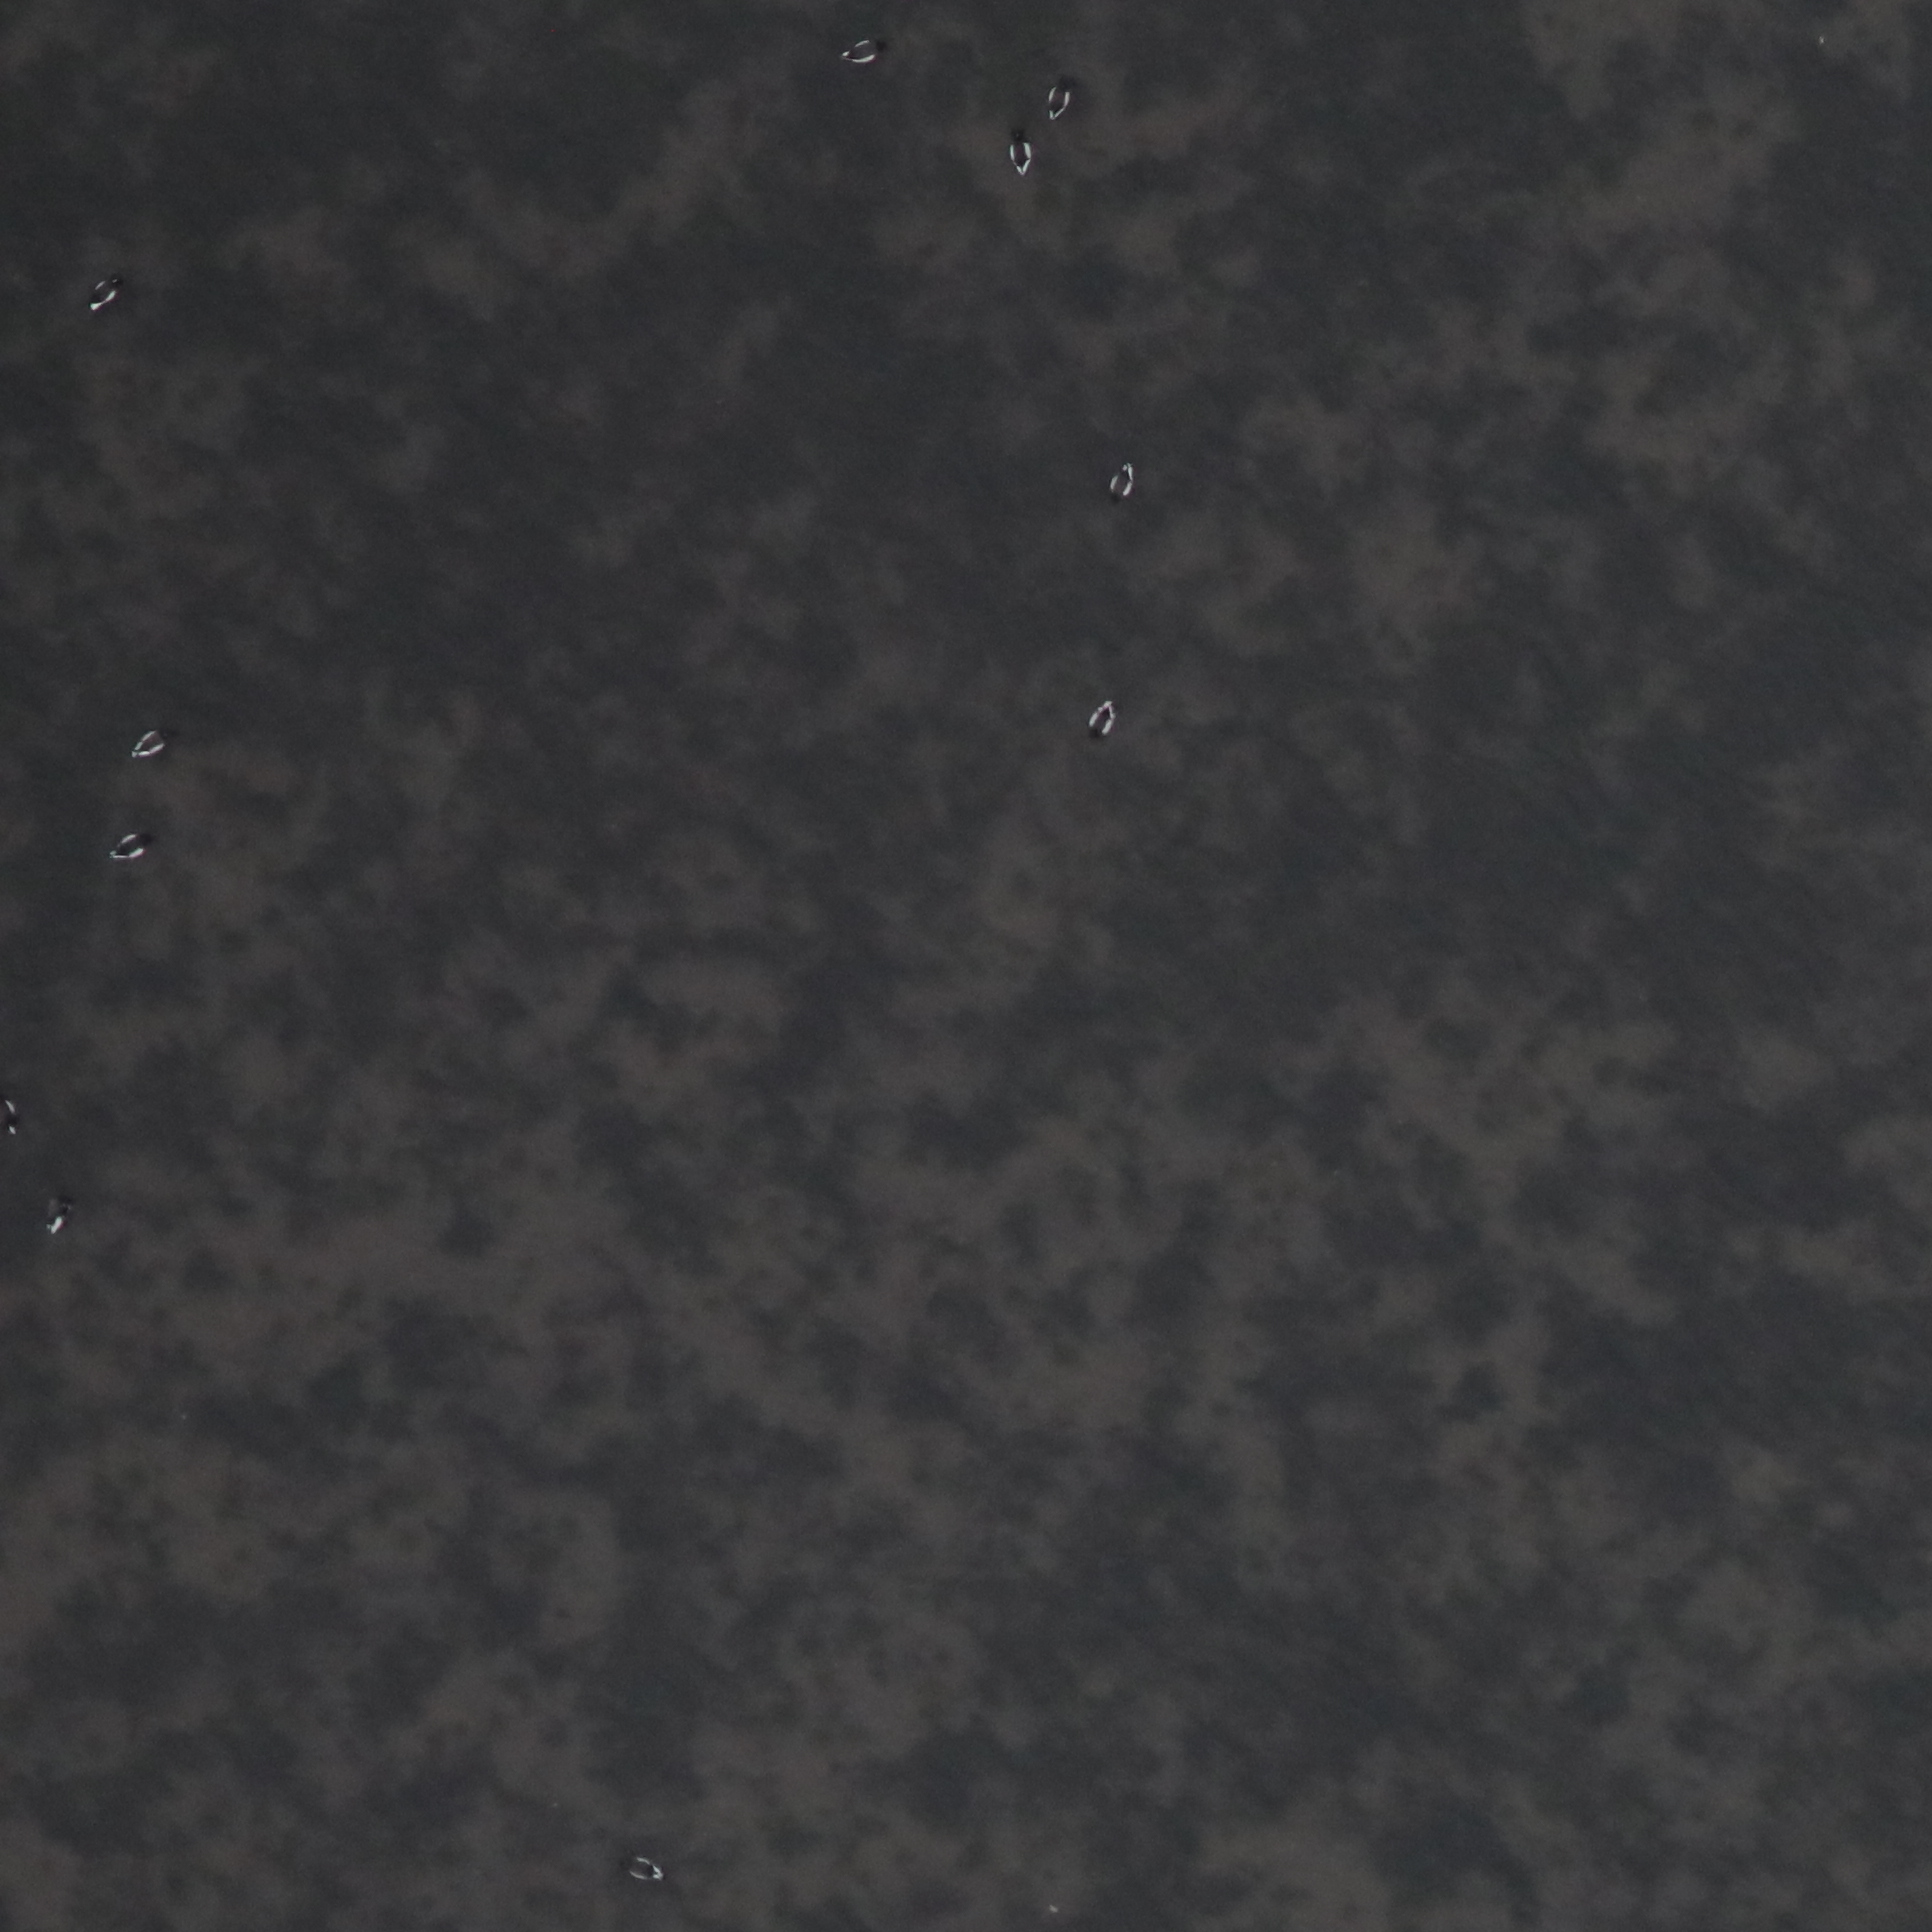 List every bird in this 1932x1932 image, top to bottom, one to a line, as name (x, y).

brant (863, 50)
brant (1057, 100)
brant (1021, 154)
brant (107, 293)
brant (1121, 483)
brant (1102, 722)
brant (152, 742)
brant (131, 846)
brant (5, 1115)
brant (57, 1207)
brant (643, 1867)